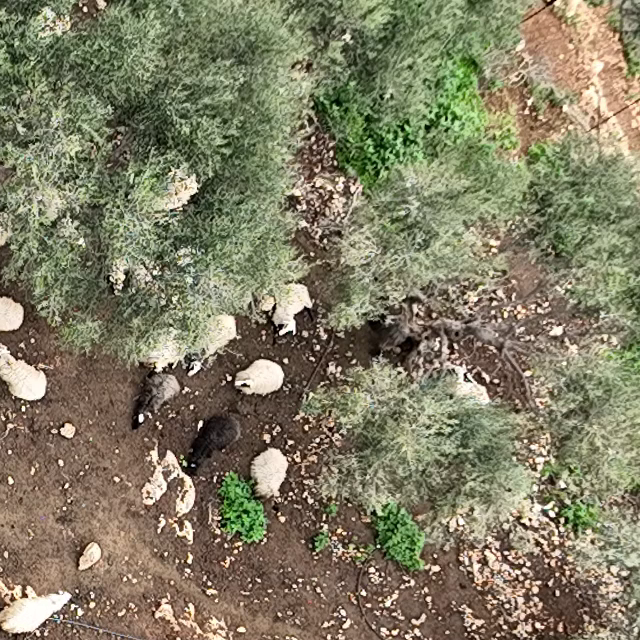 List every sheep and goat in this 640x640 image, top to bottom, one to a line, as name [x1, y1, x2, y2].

sheep [10, 6, 71, 58]
sheep [142, 163, 199, 212]
sheep [0, 211, 17, 262]
sheep [0, 279, 24, 332]
sheep [270, 284, 313, 336]
sheep [186, 314, 235, 377]
sheep [134, 328, 197, 363]
sheep [0, 343, 50, 401]
sheep [234, 357, 284, 396]
sheep [450, 364, 494, 406]
sheep [130, 374, 178, 428]
sheep [181, 409, 240, 472]
sheep [250, 447, 289, 501]
sheep [0, 590, 70, 633]